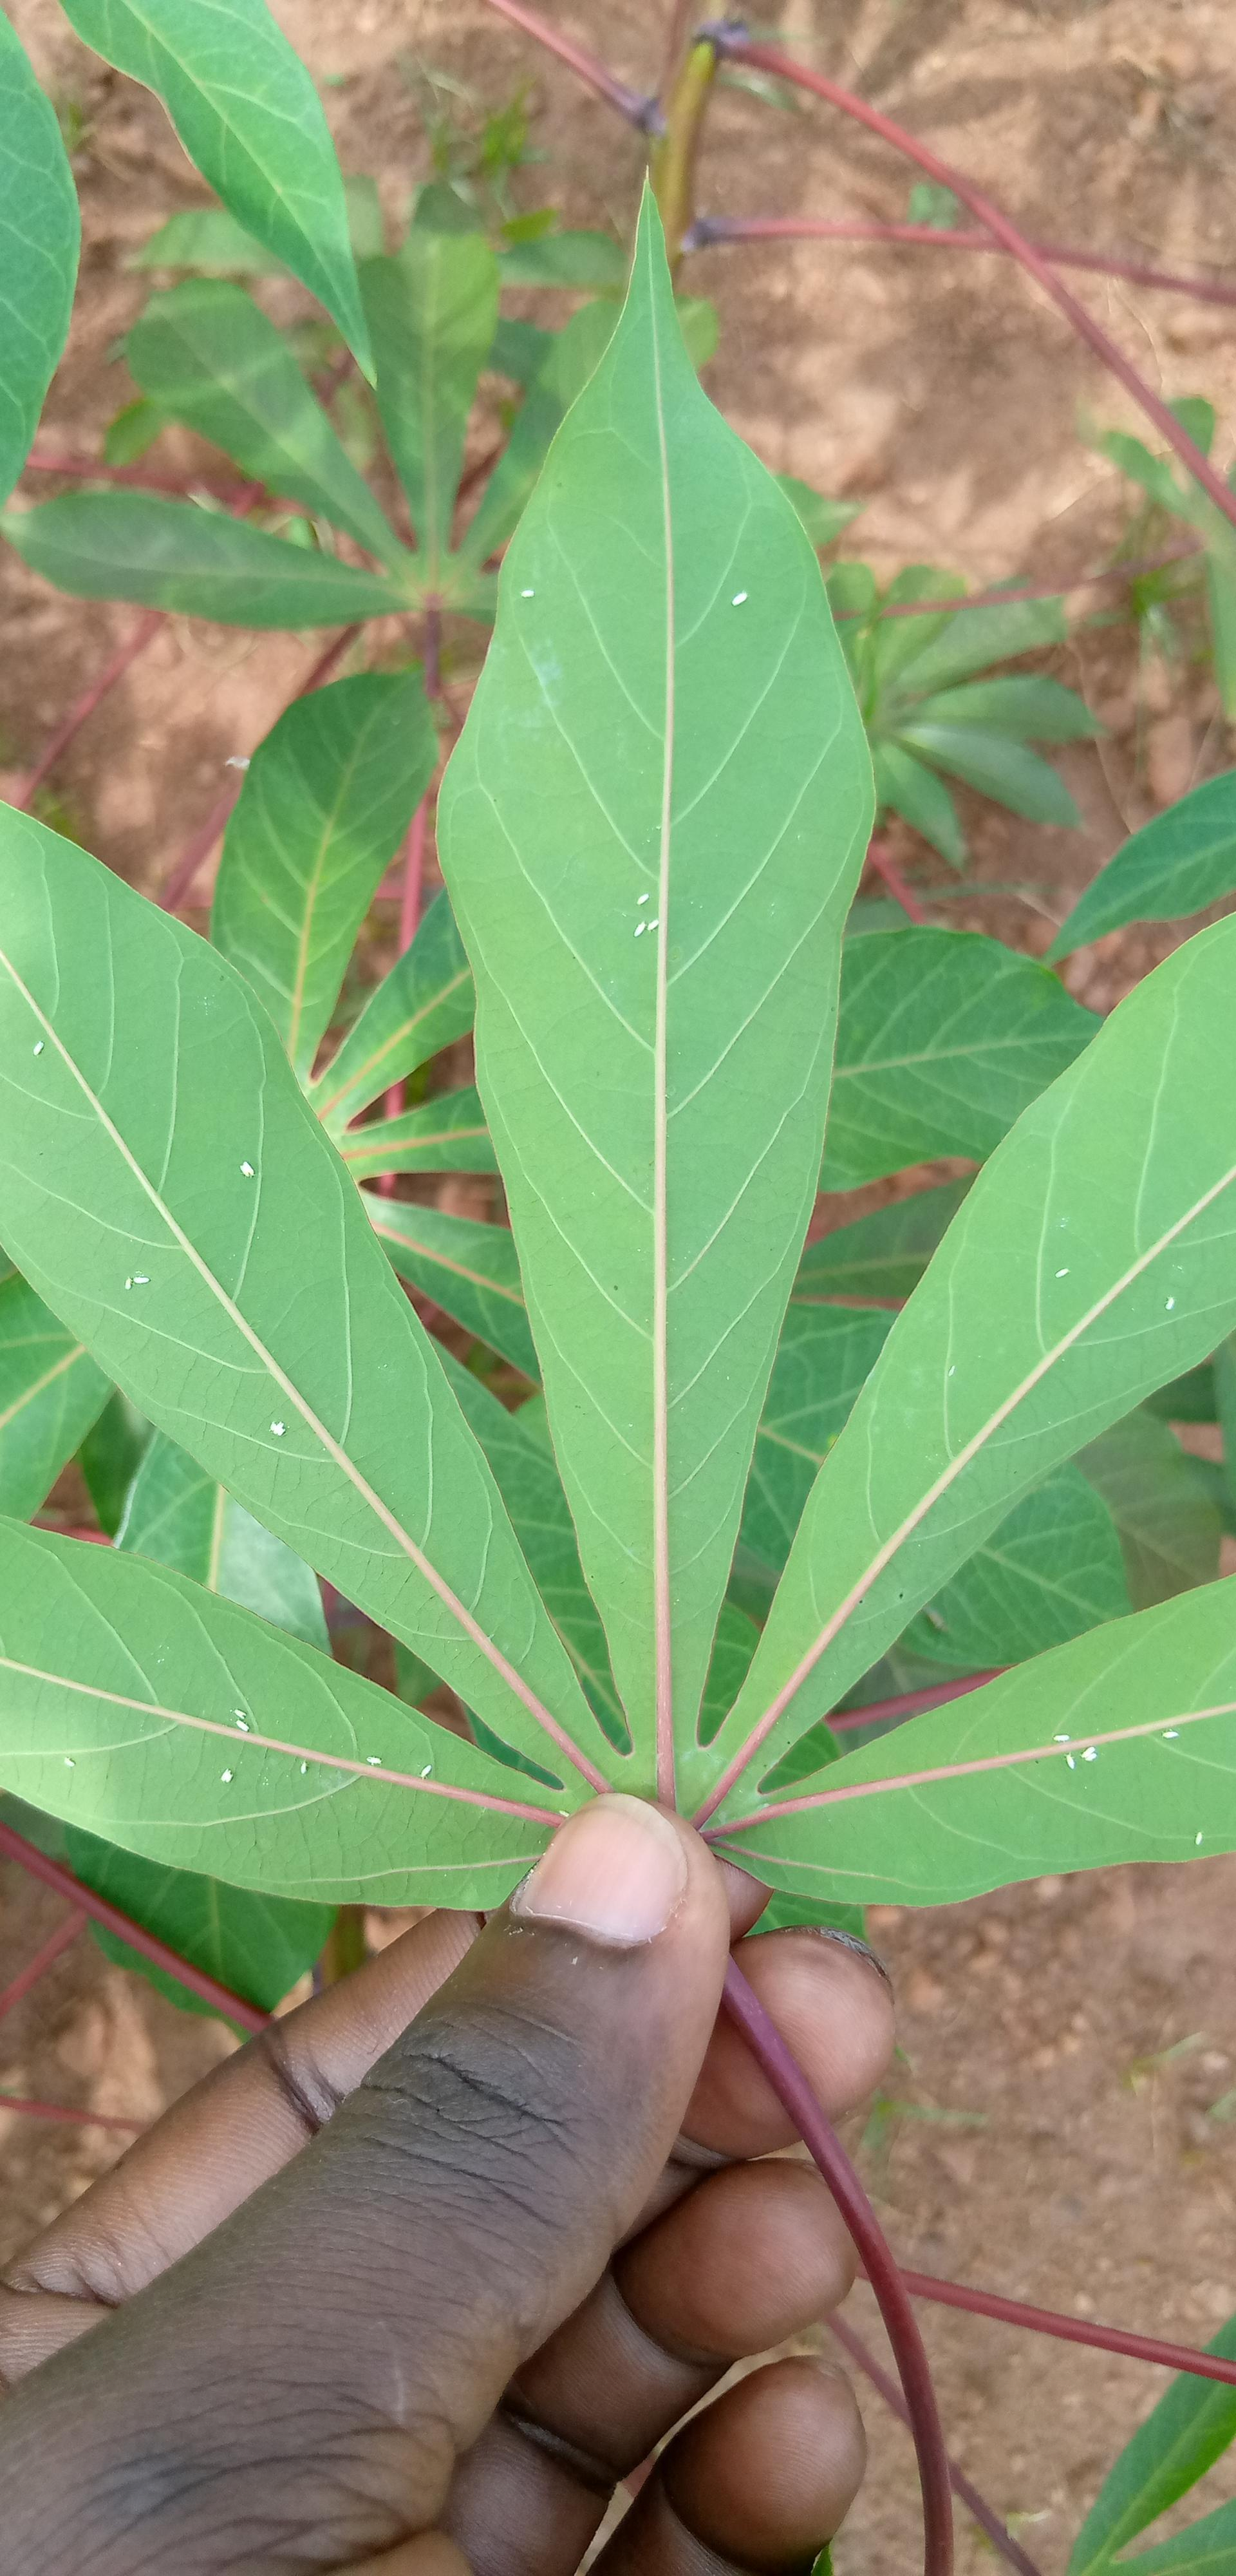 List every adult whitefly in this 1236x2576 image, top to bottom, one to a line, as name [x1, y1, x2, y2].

whitefly [635, 889, 650, 906]
whitefly [646, 916, 662, 934]
whitefly [631, 920, 646, 940]
whitefly [31, 1041, 45, 1057]
whitefly [237, 1158, 258, 1180]
whitefly [1053, 1267, 1071, 1280]
whitefly [132, 1273, 151, 1285]
whitefly [122, 1276, 133, 1293]
whitefly [1163, 1294, 1176, 1312]
whitefly [269, 1417, 288, 1436]
whitefly [233, 1707, 248, 1719]
whitefly [234, 1719, 250, 1733]
whitefly [1157, 1728, 1181, 1740]
whitefly [1051, 1732, 1070, 1744]
whitefly [1081, 1746, 1097, 1756]
whitefly [1063, 1751, 1075, 1771]
whitefly [1086, 1751, 1097, 1762]
whitefly [365, 1752, 382, 1767]
whitefly [61, 1755, 77, 1768]
whitefly [299, 1759, 308, 1776]
whitefly [418, 1762, 433, 1780]
whitefly [219, 1766, 236, 1786]
whitefly [1192, 1829, 1204, 1846]